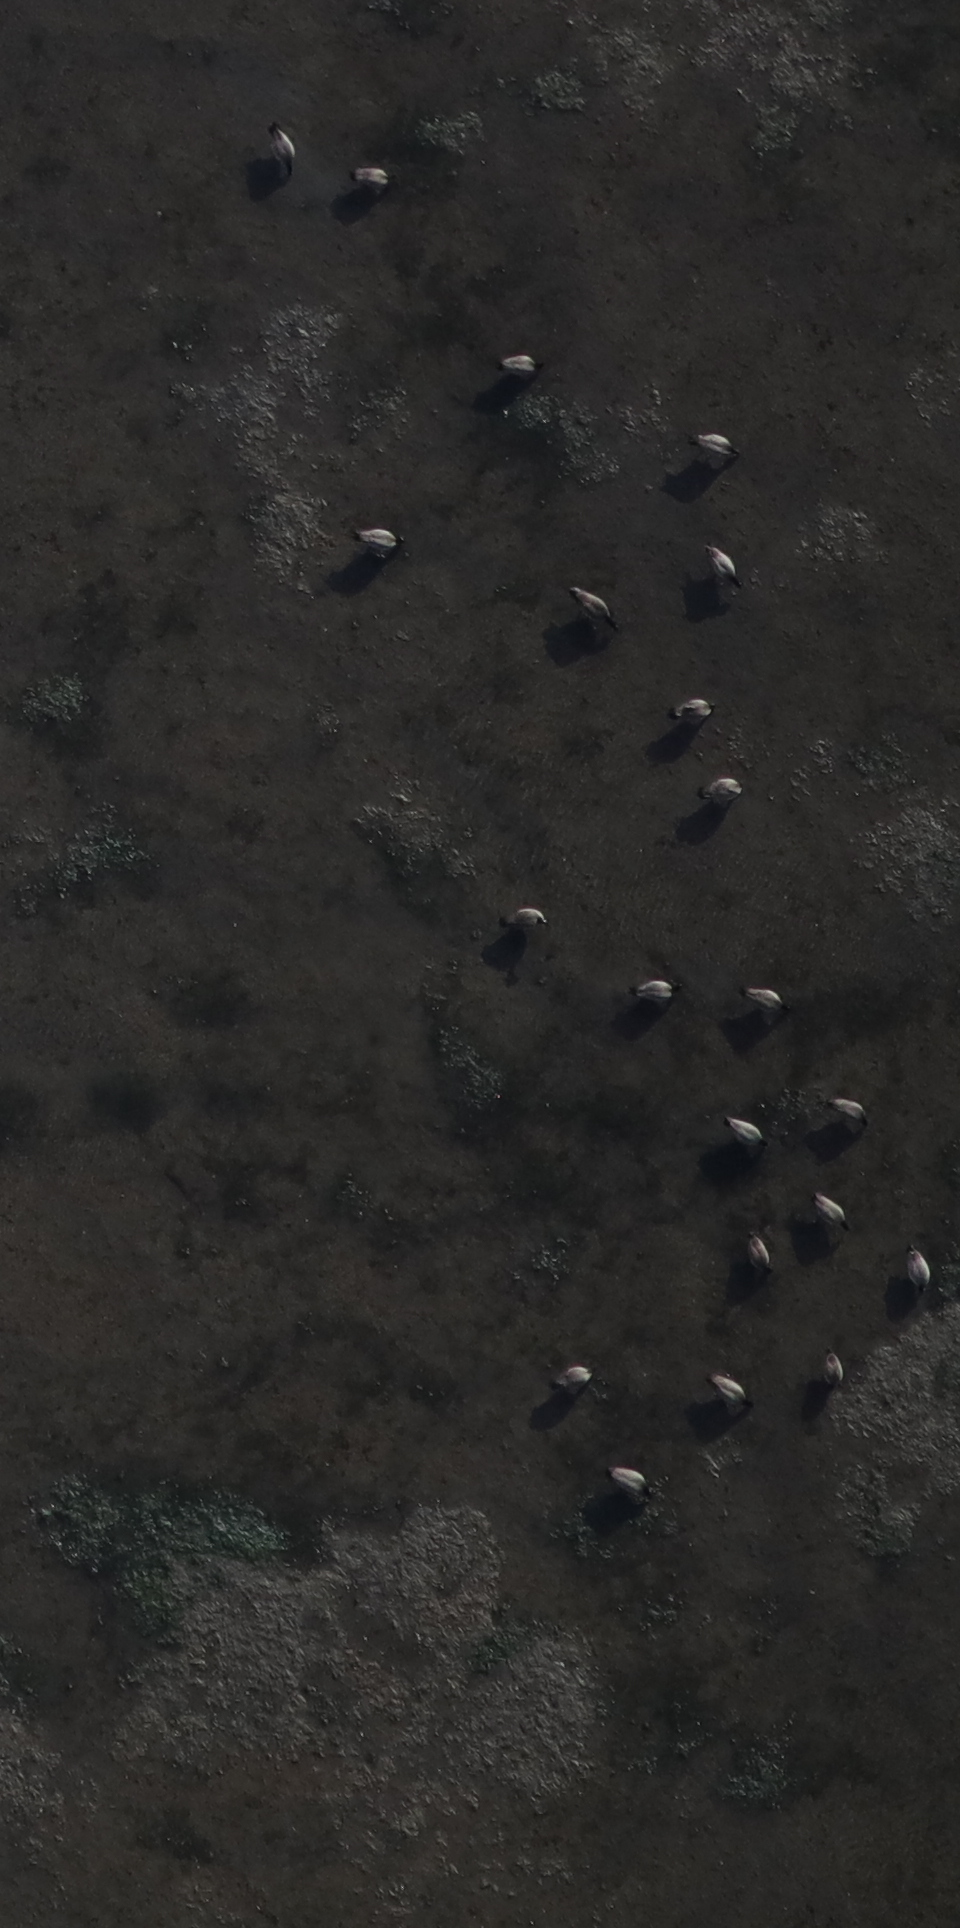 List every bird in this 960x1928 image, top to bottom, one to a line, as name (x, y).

Canada goose (285, 150)
Canada goose (375, 178)
Canada goose (520, 365)
Canada goose (714, 448)
Canada goose (379, 541)
Canada goose (722, 564)
Canada goose (592, 606)
Canada goose (696, 711)
Canada goose (724, 792)
Canada goose (527, 920)
Canada goose (655, 989)
Canada goose (763, 1000)
Canada goose (853, 1112)
Canada goose (744, 1132)
Canada goose (829, 1211)
Canada goose (761, 1249)
Canada goose (919, 1267)
Canada goose (835, 1370)
Canada goose (576, 1379)
Canada goose (730, 1392)
Canada goose (628, 1482)